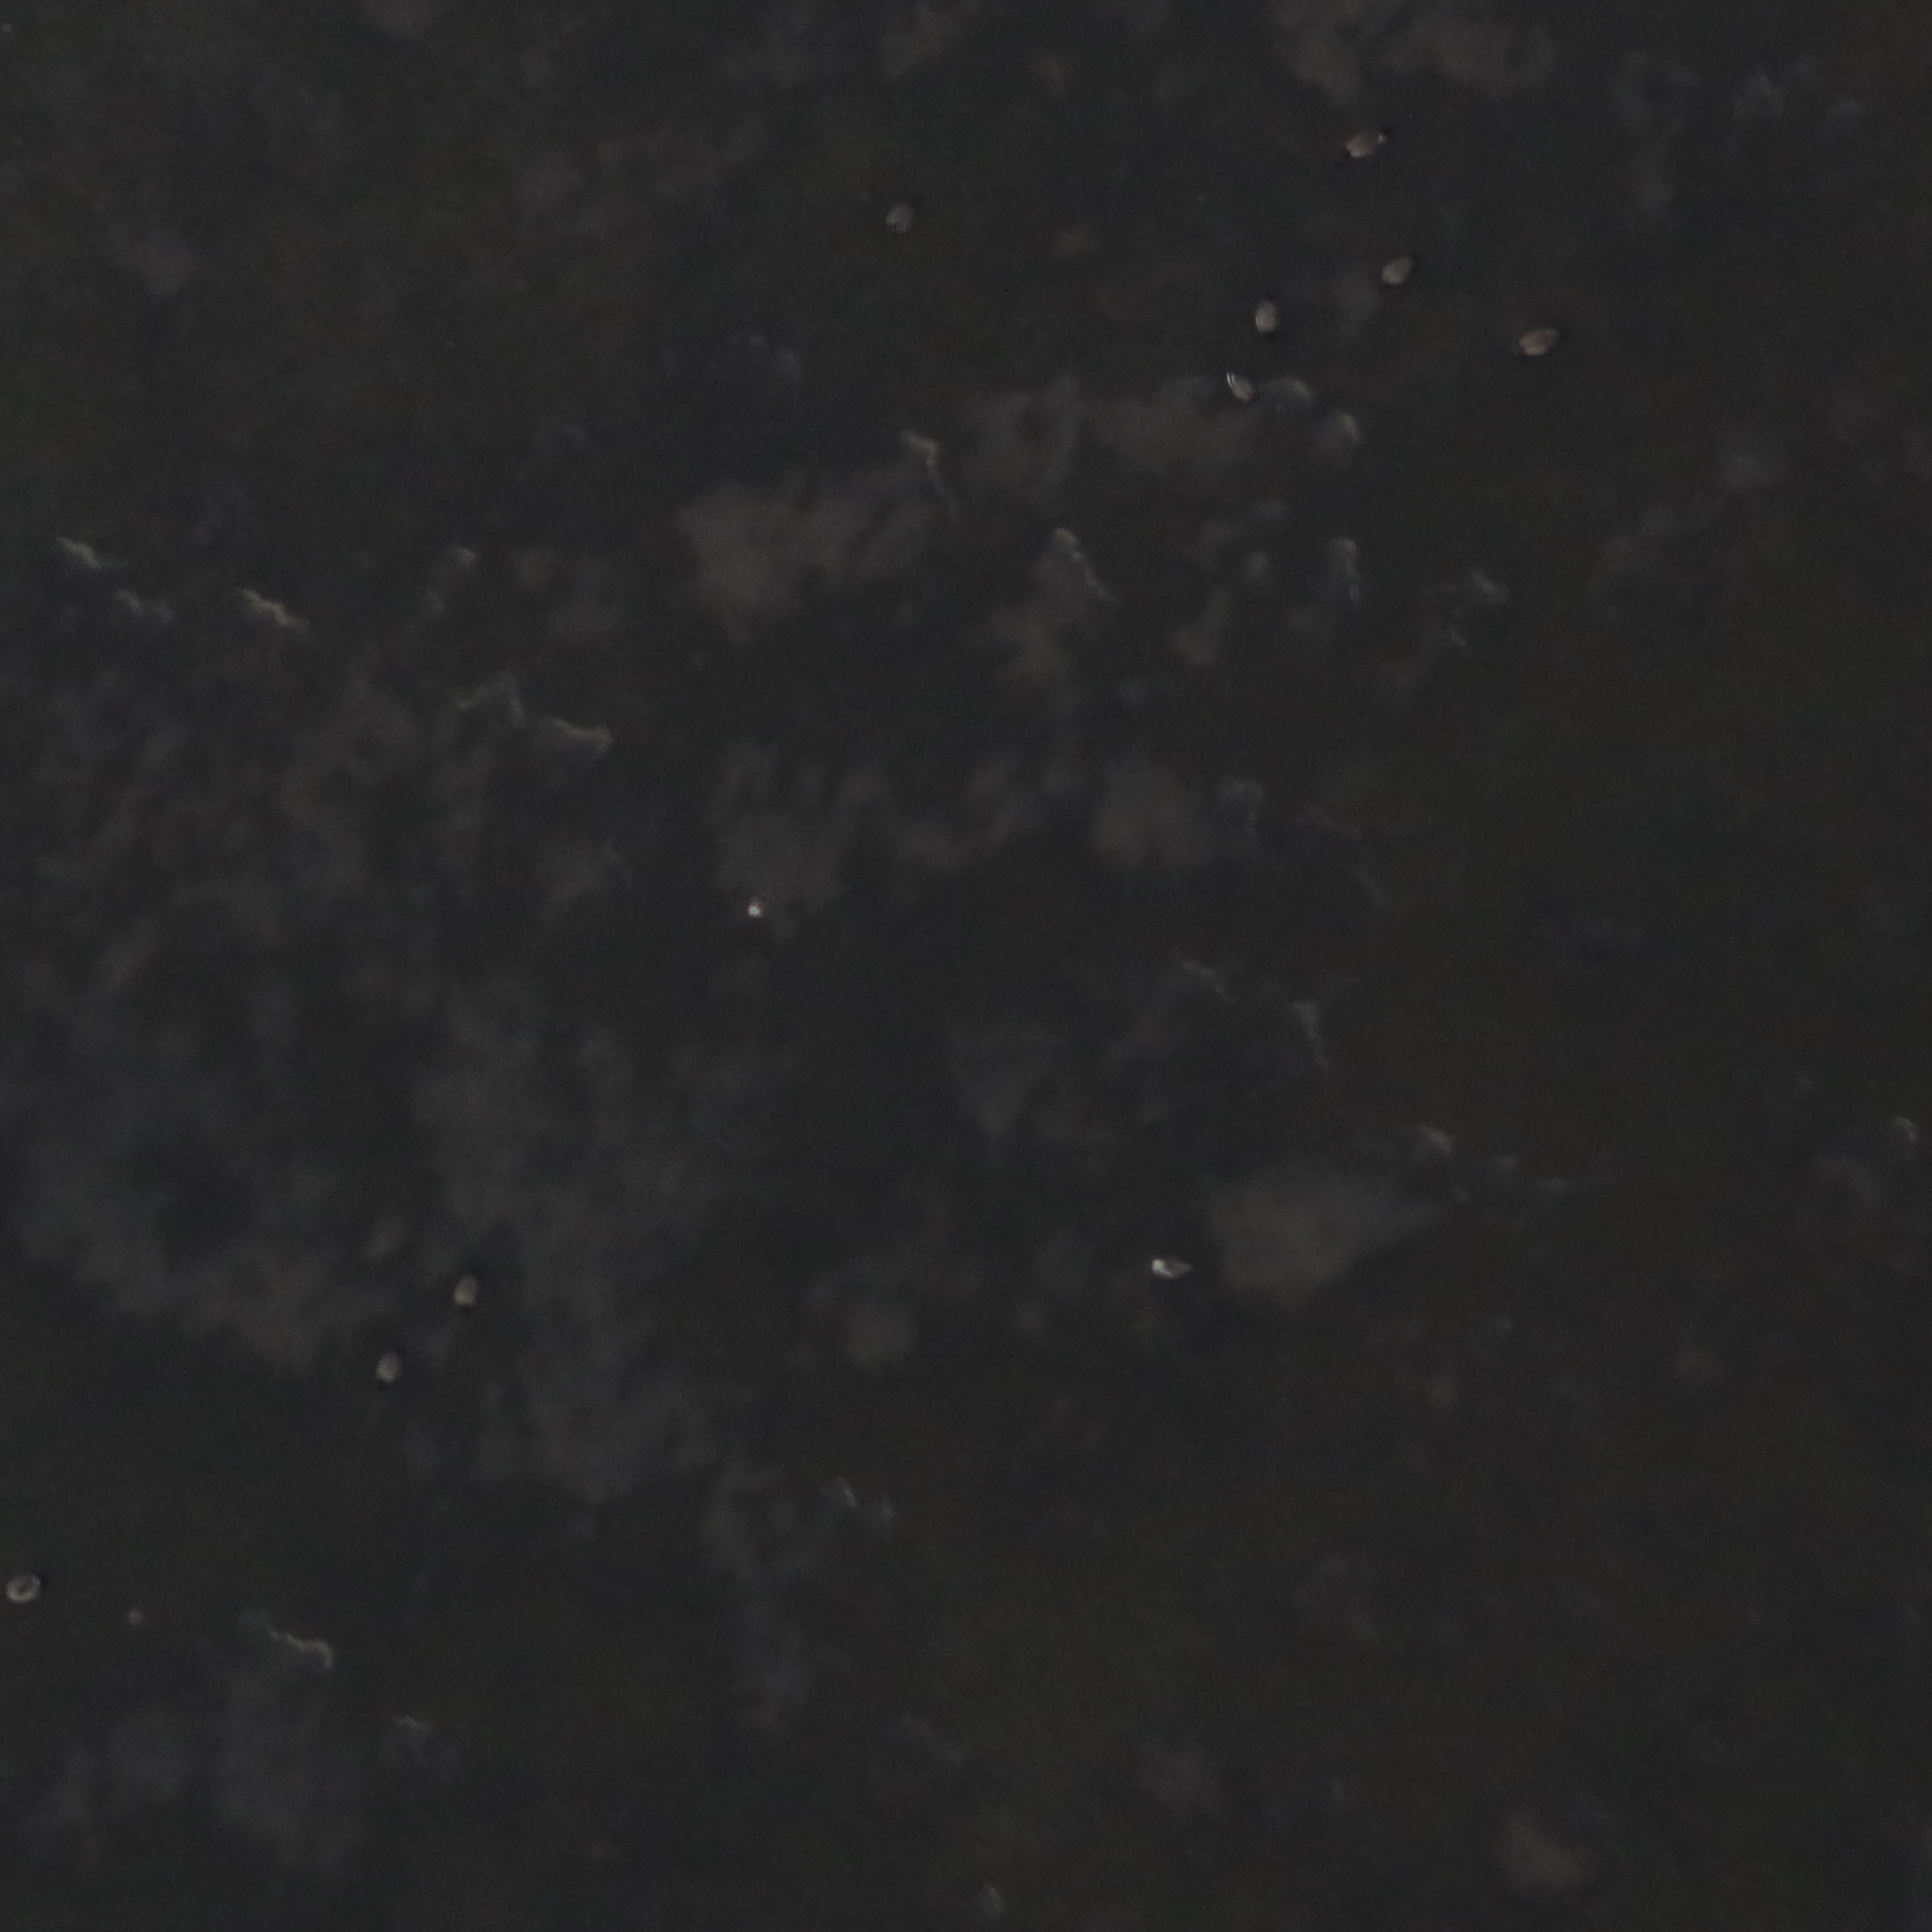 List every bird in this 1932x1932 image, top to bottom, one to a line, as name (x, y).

Canada goose (1363, 144)
Canada goose (902, 220)
Canada goose (1399, 276)
Canada goose (1269, 315)
Canada goose (1538, 341)
Canada goose (1236, 383)
Canada goose (1172, 1266)
Canada goose (466, 1292)
Canada goose (385, 1372)
Canada goose (24, 1595)